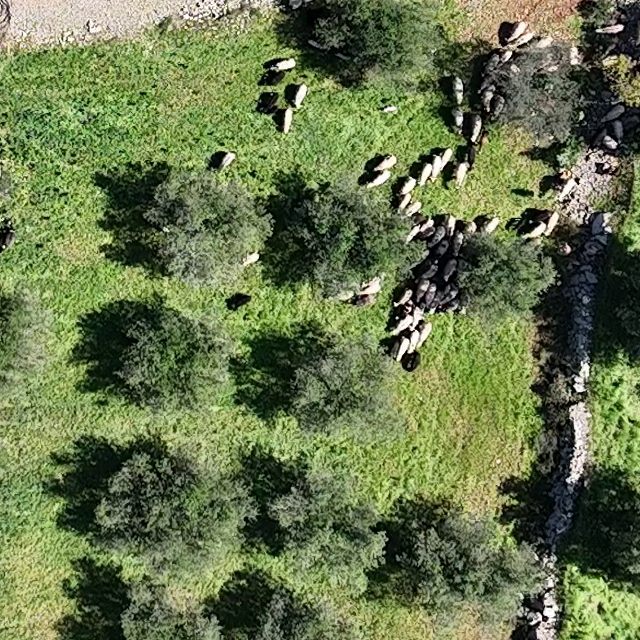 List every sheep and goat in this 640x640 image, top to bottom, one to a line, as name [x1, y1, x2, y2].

sheep [289, 0, 305, 10]
sheep [505, 21, 529, 41]
sheep [635, 21, 639, 46]
sheep [594, 23, 624, 33]
sheep [507, 33, 533, 47]
sheep [534, 34, 553, 47]
sheep [308, 39, 331, 51]
sheep [599, 44, 617, 60]
sheep [568, 47, 579, 65]
sheep [495, 51, 512, 68]
sheep [336, 53, 351, 60]
sheep [483, 54, 498, 71]
sheep [591, 55, 618, 67]
sheep [270, 57, 295, 72]
sheep [502, 63, 520, 71]
sheep [268, 71, 284, 85]
sheep [583, 72, 605, 90]
sheep [477, 74, 494, 94]
sheep [453, 76, 464, 105]
sheep [293, 83, 307, 109]
sheep [483, 84, 495, 112]
sheep [599, 92, 614, 101]
sheep [260, 95, 278, 114]
sheep [491, 95, 504, 120]
sheep [588, 105, 599, 124]
sheep [601, 105, 623, 122]
sheep [383, 106, 397, 112]
sheep [451, 106, 464, 135]
sheep [284, 108, 293, 134]
sheep [470, 115, 481, 142]
sheep [623, 117, 638, 129]
sheep [613, 120, 623, 143]
sheep [589, 128, 607, 148]
sheep [604, 135, 618, 150]
sheep [440, 148, 452, 171]
sheep [218, 152, 236, 172]
sheep [373, 155, 397, 171]
sheep [430, 155, 442, 182]
sheep [454, 161, 469, 192]
sheep [417, 163, 432, 187]
sheep [366, 169, 390, 187]
sheep [394, 176, 416, 195]
sheep [558, 179, 576, 200]
sheep [396, 193, 411, 213]
sheep [401, 201, 422, 216]
sheep [531, 211, 552, 221]
sheep [544, 211, 559, 236]
sheep [443, 214, 455, 236]
sheep [484, 217, 500, 235]
sheep [512, 217, 526, 230]
sheep [420, 219, 434, 231]
sheep [2, 220, 16, 249]
sheep [462, 220, 477, 246]
sheep [521, 222, 547, 239]
sheep [405, 224, 420, 245]
sheep [428, 226, 446, 248]
sheep [420, 227, 434, 238]
sheep [452, 231, 463, 256]
sheep [436, 239, 450, 257]
sheep [557, 242, 571, 255]
sheep [404, 250, 429, 271]
sheep [242, 253, 259, 267]
sheep [443, 259, 457, 282]
sheep [420, 260, 439, 278]
sheep [360, 276, 378, 288]
sheep [355, 281, 380, 295]
sheep [415, 281, 430, 303]
sheep [438, 283, 459, 308]
sheep [426, 284, 436, 307]
sheep [393, 289, 413, 308]
sheep [328, 290, 354, 302]
sheep [429, 293, 445, 314]
sheep [232, 295, 251, 310]
sheep [404, 300, 414, 315]
sheep [434, 300, 460, 313]
sheep [393, 306, 404, 325]
sheep [408, 308, 424, 331]
sheep [392, 315, 412, 335]
sheep [417, 322, 432, 348]
sheep [407, 331, 420, 354]
sheep [395, 338, 408, 361]
sheep [390, 342, 399, 357]